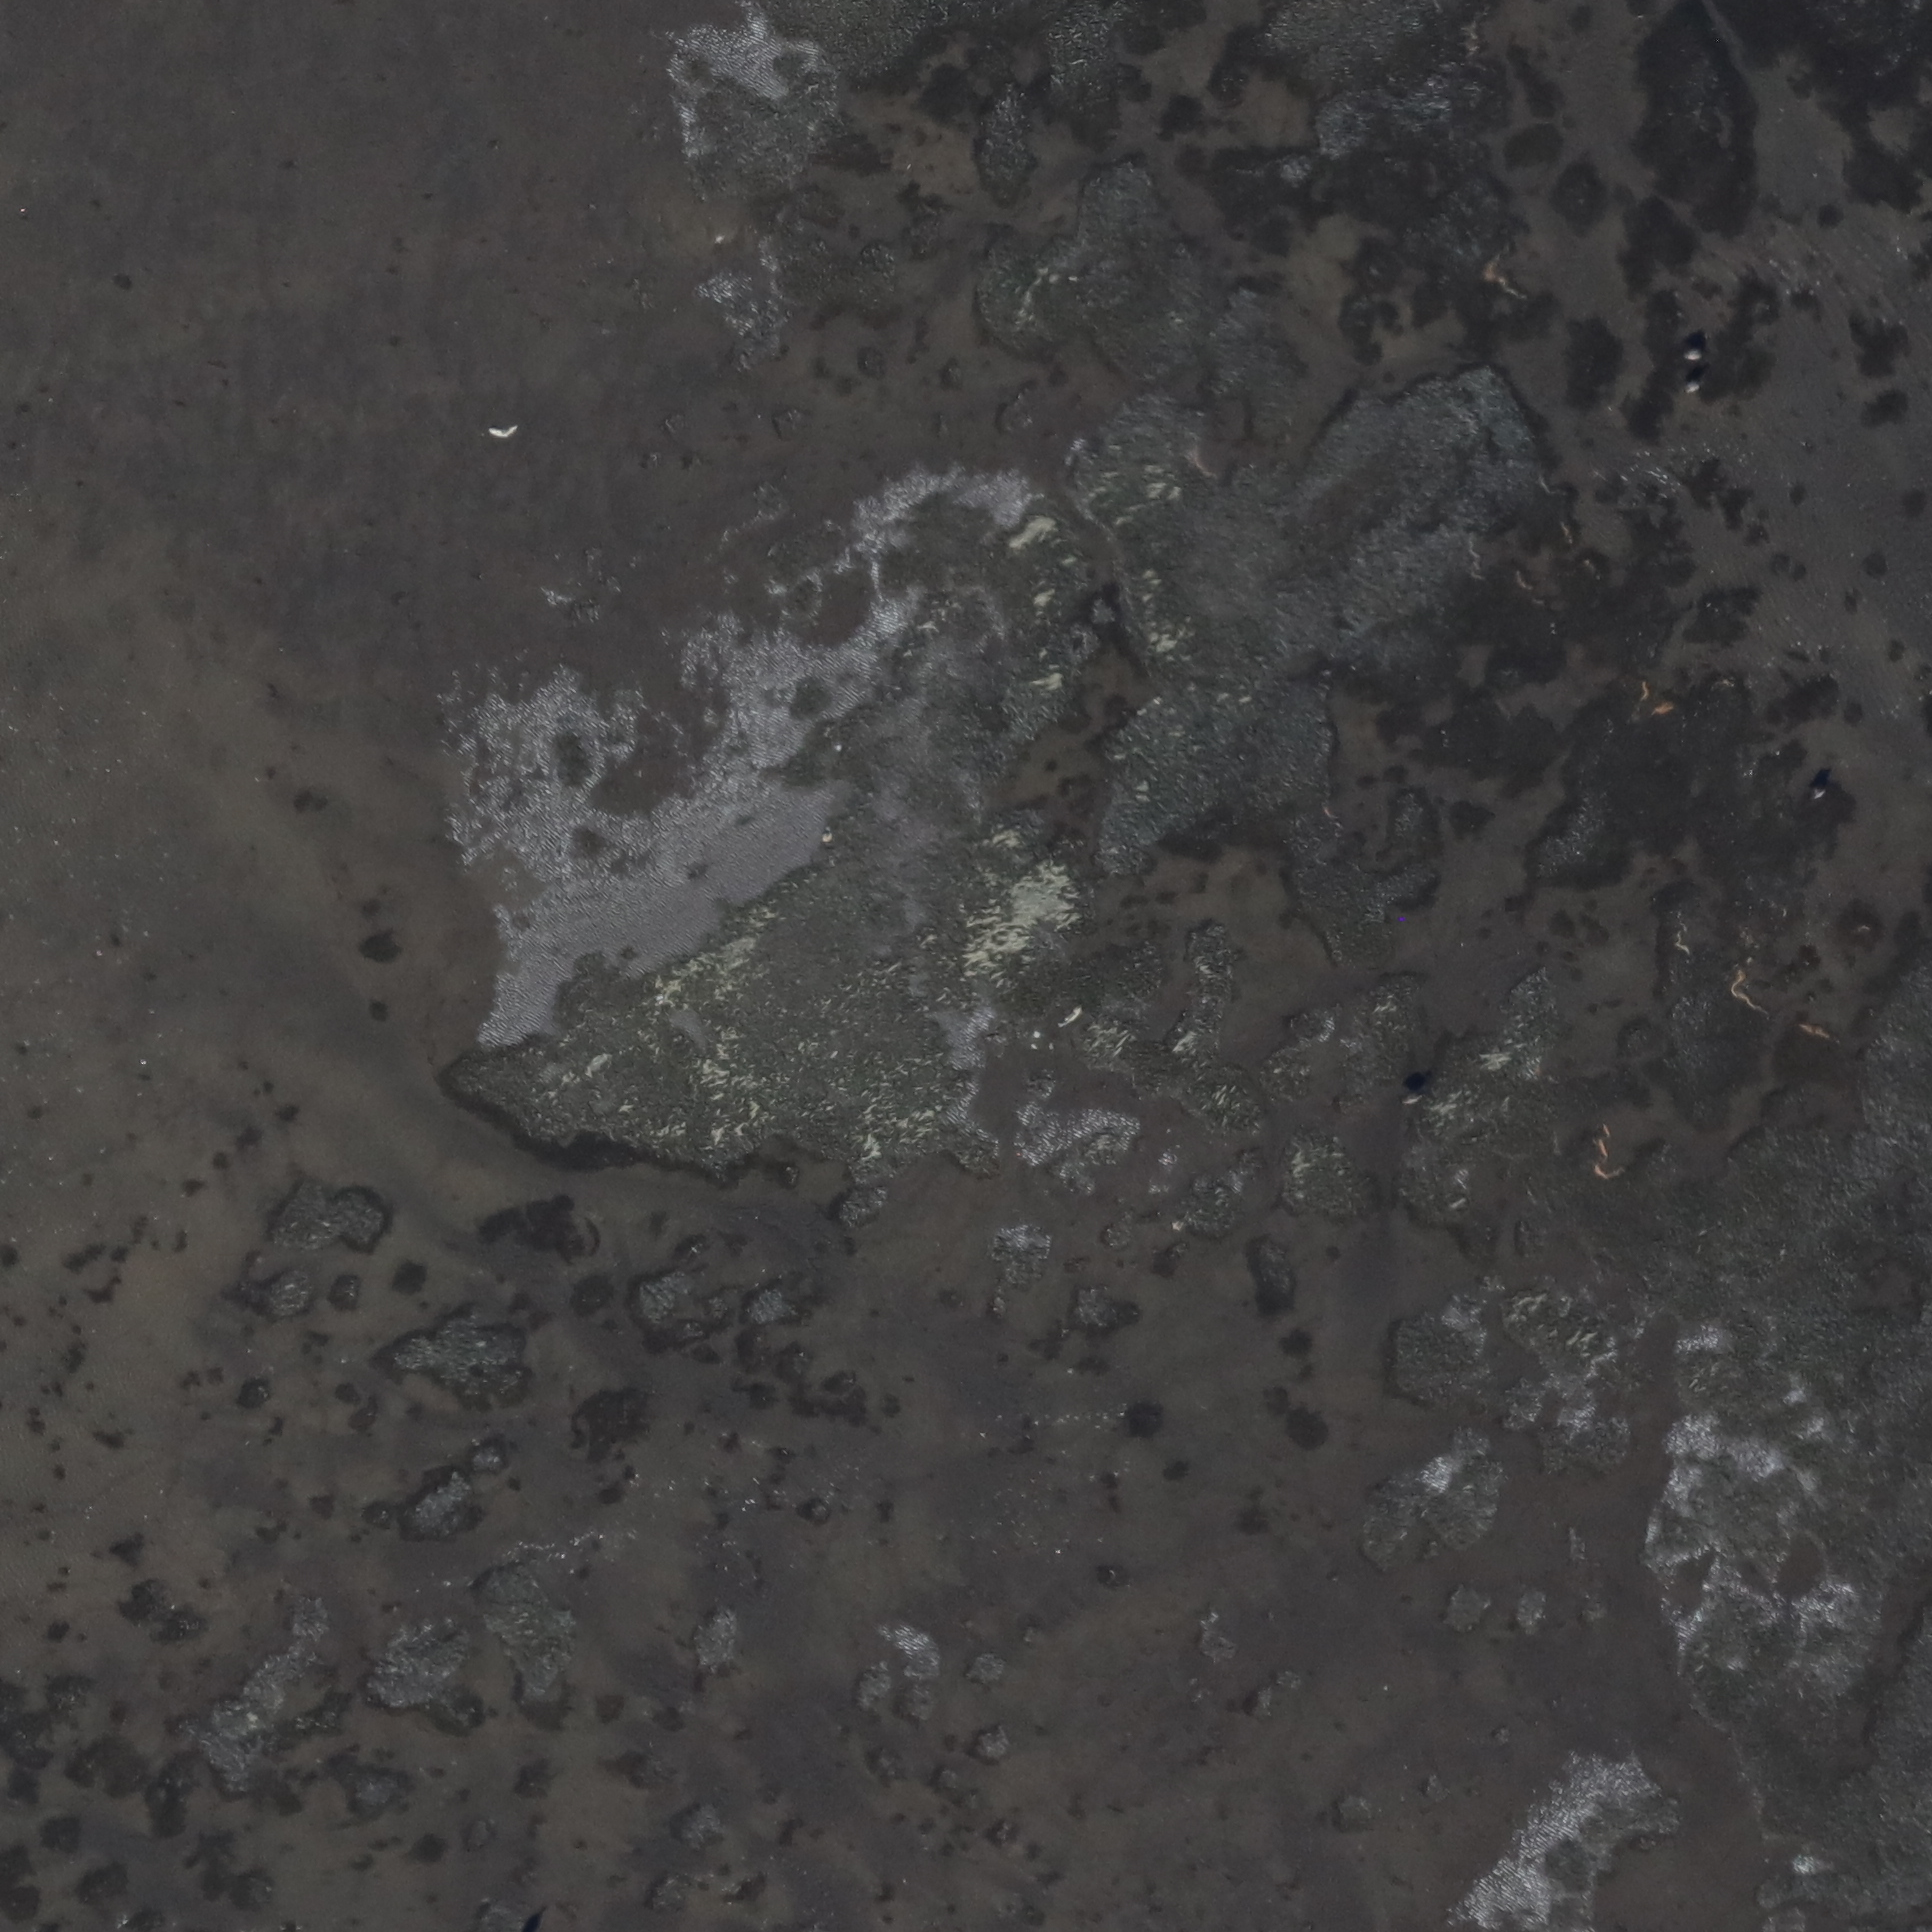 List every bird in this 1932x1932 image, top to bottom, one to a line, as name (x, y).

Canada goose (1694, 353)
Canada goose (1689, 386)
Canada goose (1818, 792)
Canada goose (1409, 1097)